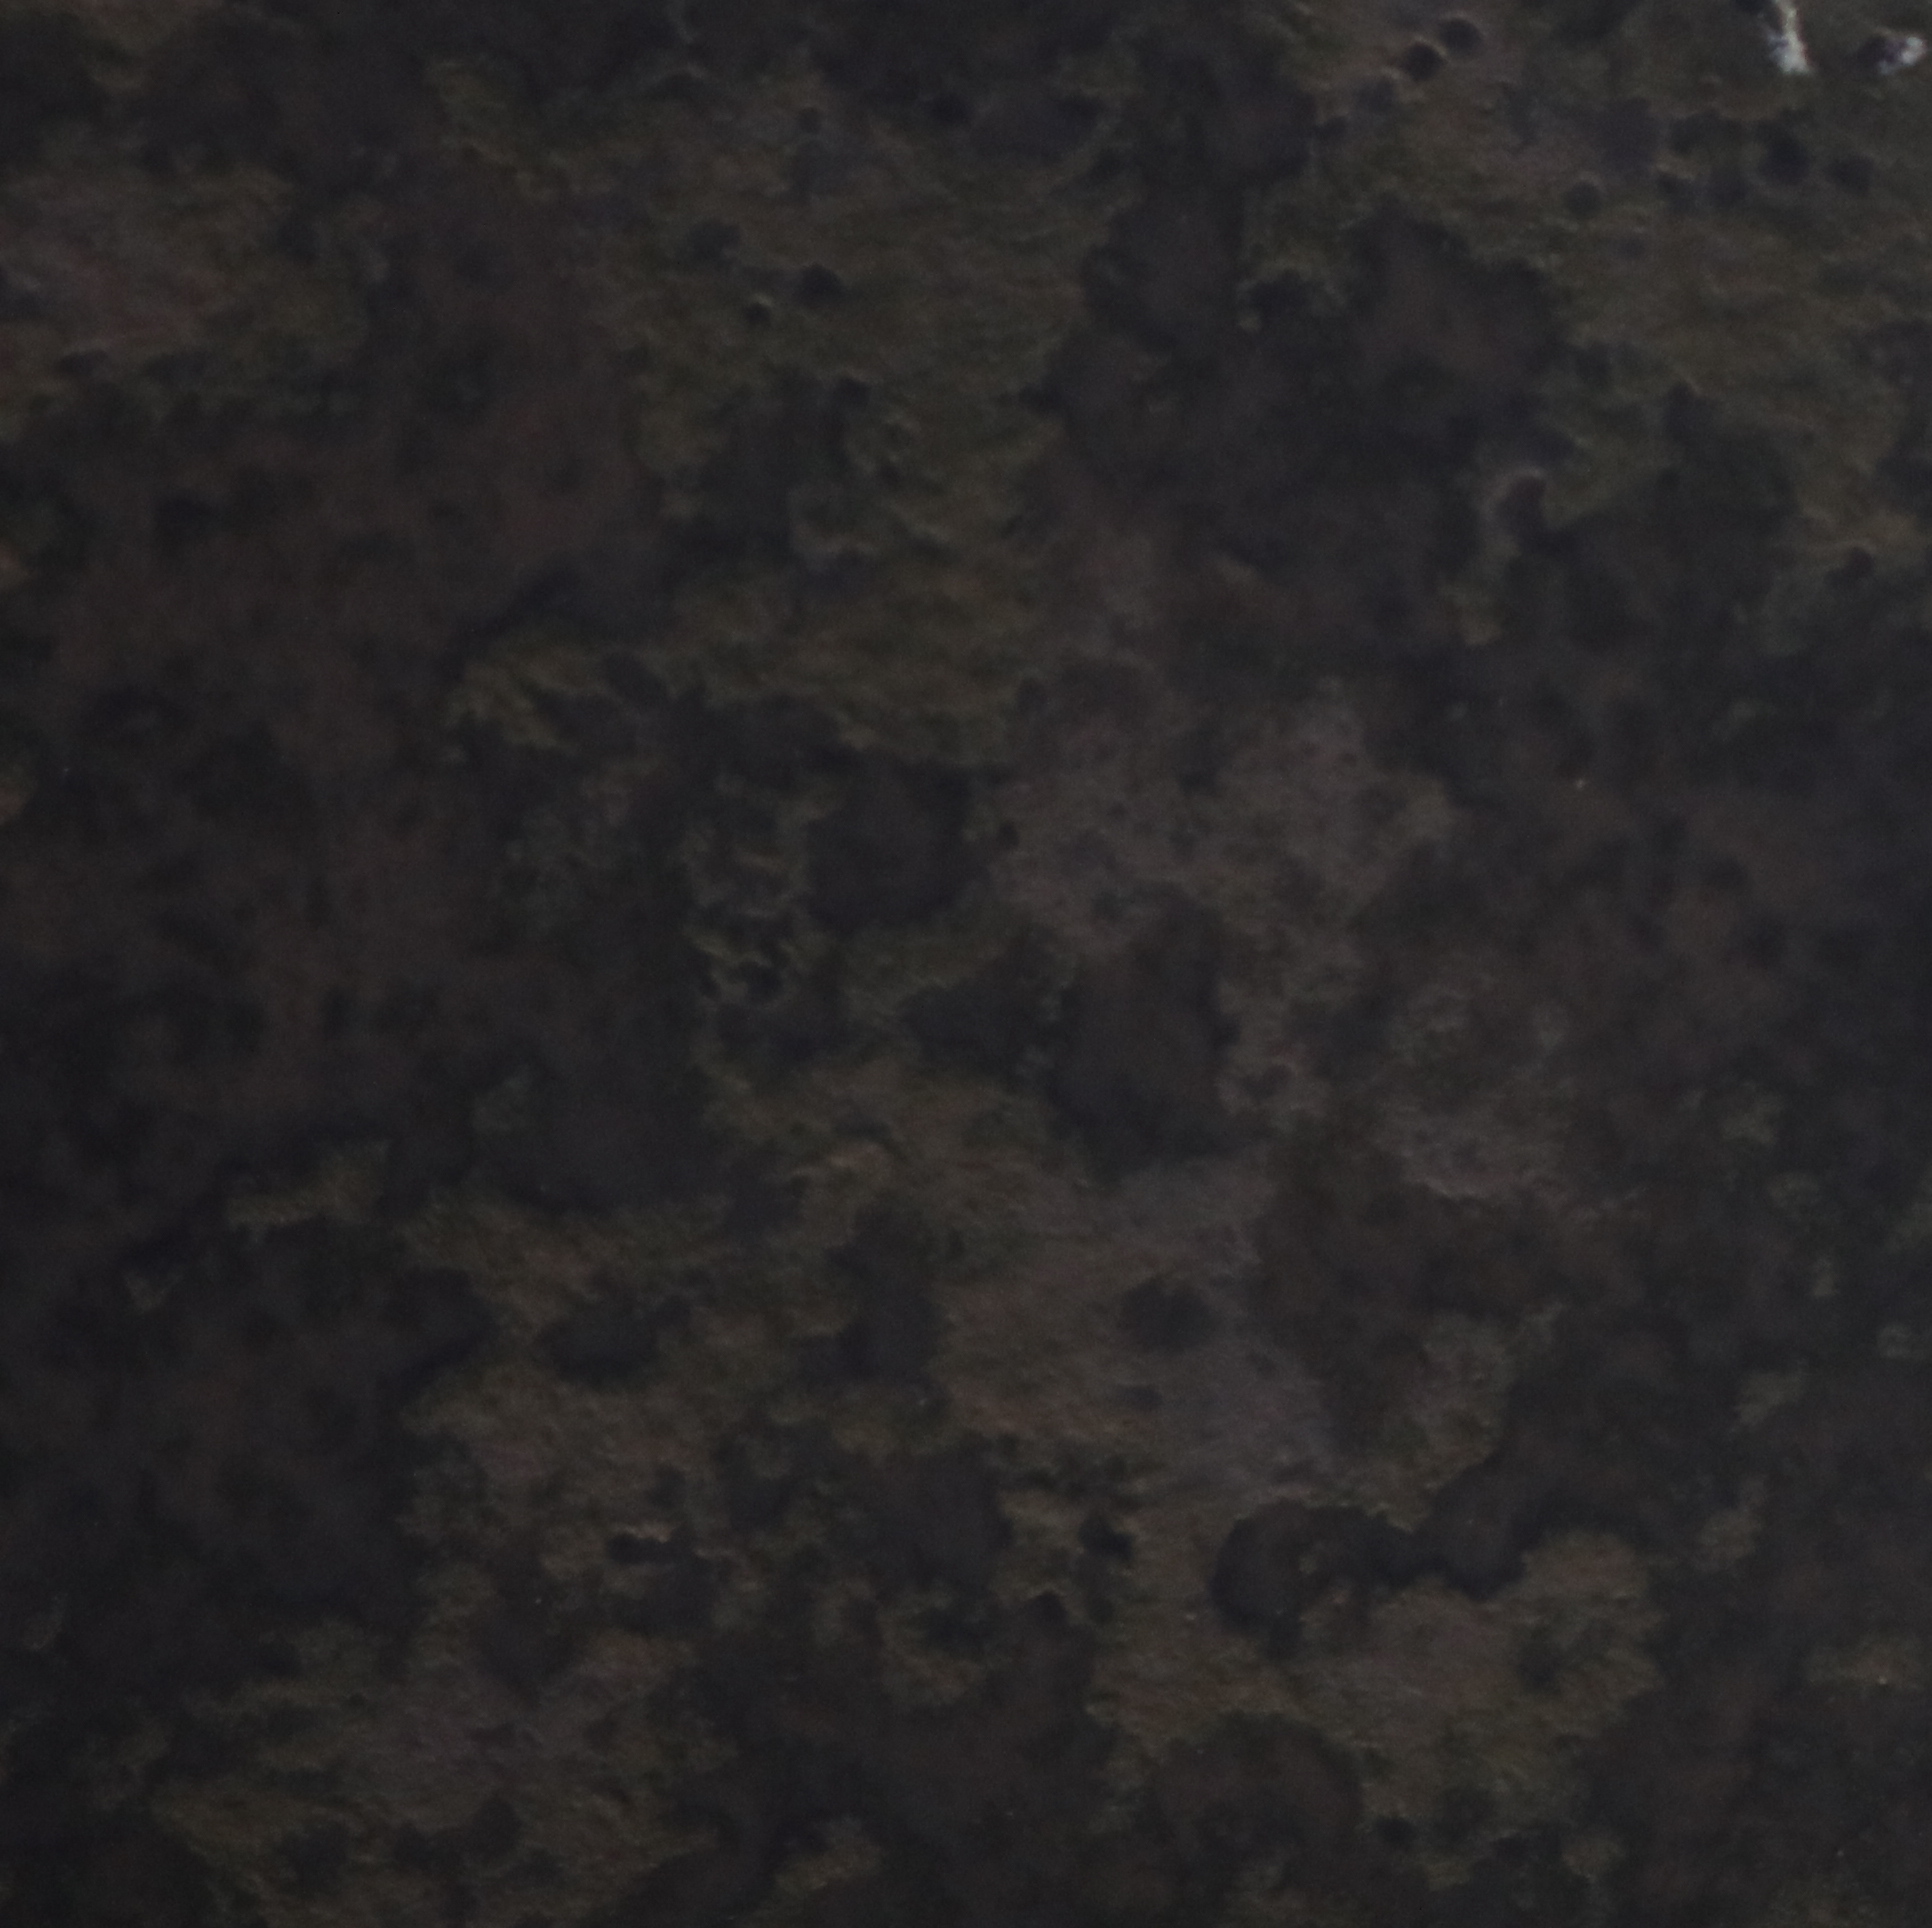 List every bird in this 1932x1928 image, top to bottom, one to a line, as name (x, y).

None